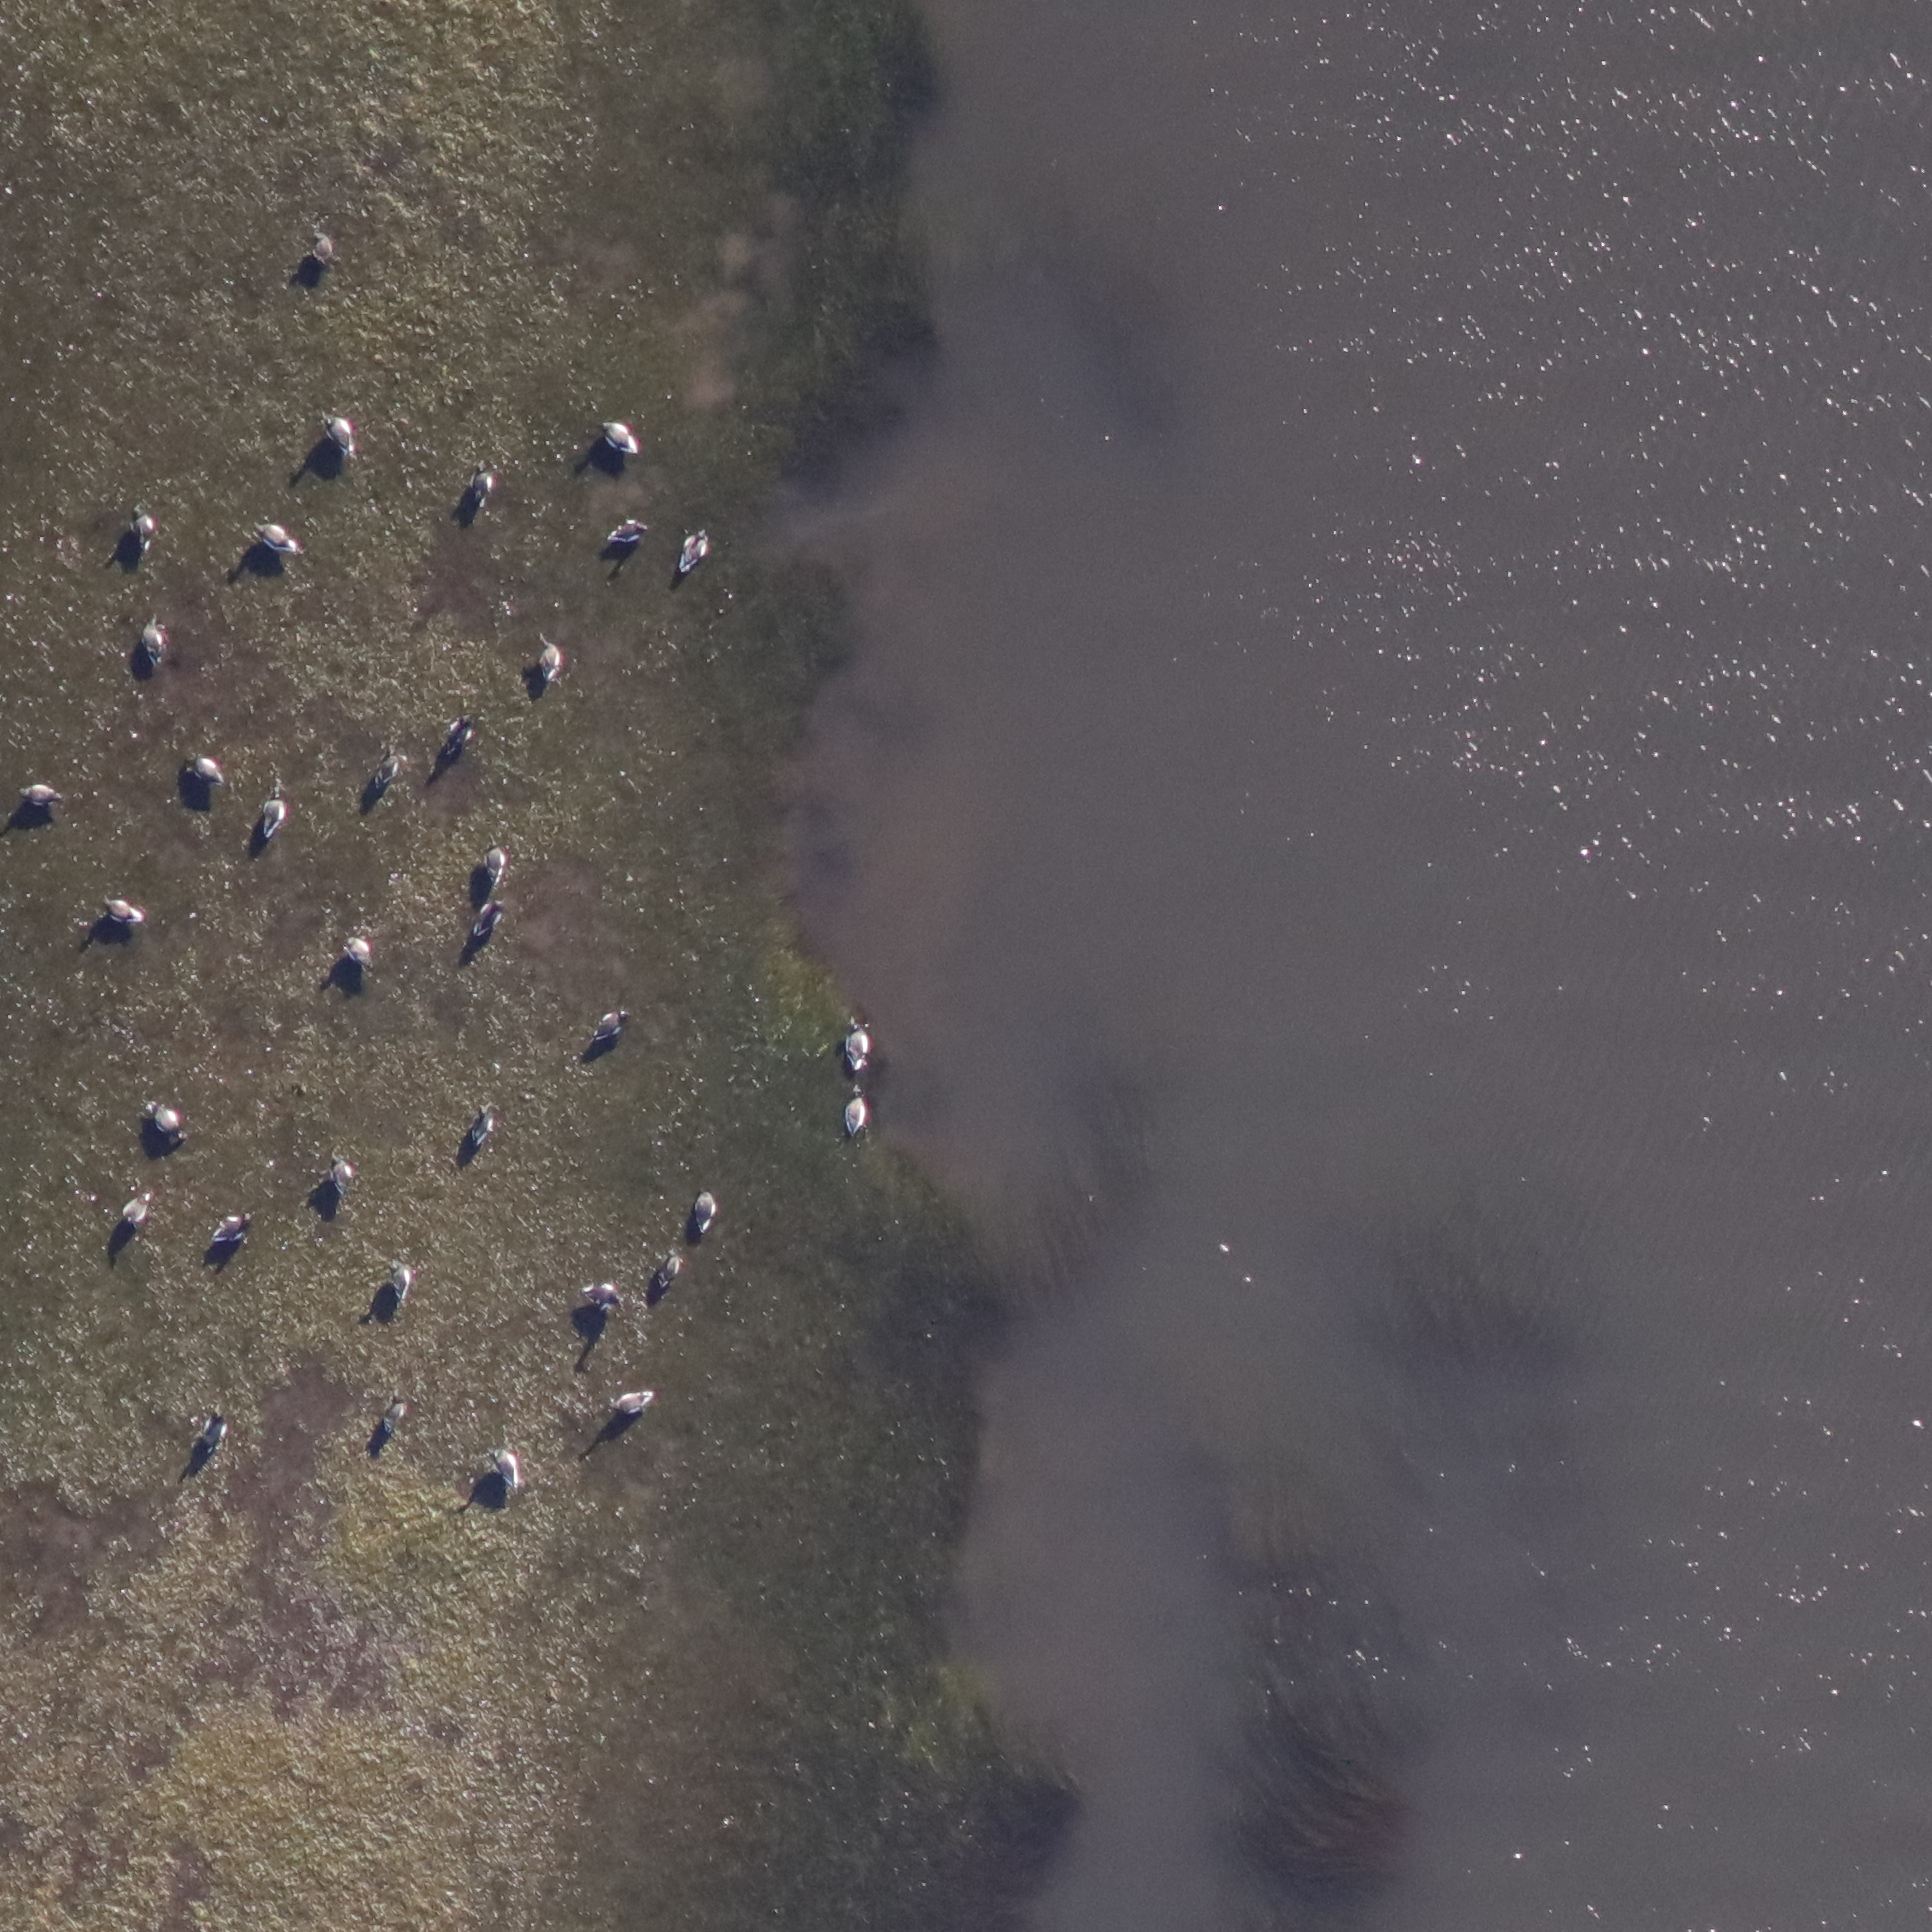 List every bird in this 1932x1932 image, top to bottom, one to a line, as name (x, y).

brant (320, 248)
brant (342, 433)
brant (620, 436)
brant (483, 486)
brant (136, 529)
brant (627, 533)
brant (276, 538)
brant (694, 552)
brant (150, 635)
brant (549, 661)
brant (460, 735)
brant (395, 769)
brant (208, 771)
brant (39, 795)
brant (278, 828)
brant (497, 871)
brant (122, 910)
brant (488, 925)
brant (363, 954)
brant (609, 1025)
brant (857, 1046)
brant (856, 1114)
brant (167, 1121)
brant (474, 1131)
brant (338, 1183)
brant (705, 1210)
brant (139, 1211)
brant (230, 1230)
brant (671, 1280)
brant (402, 1281)
brant (604, 1299)
brant (625, 1408)
brant (393, 1412)
brant (214, 1431)
brant (505, 1469)